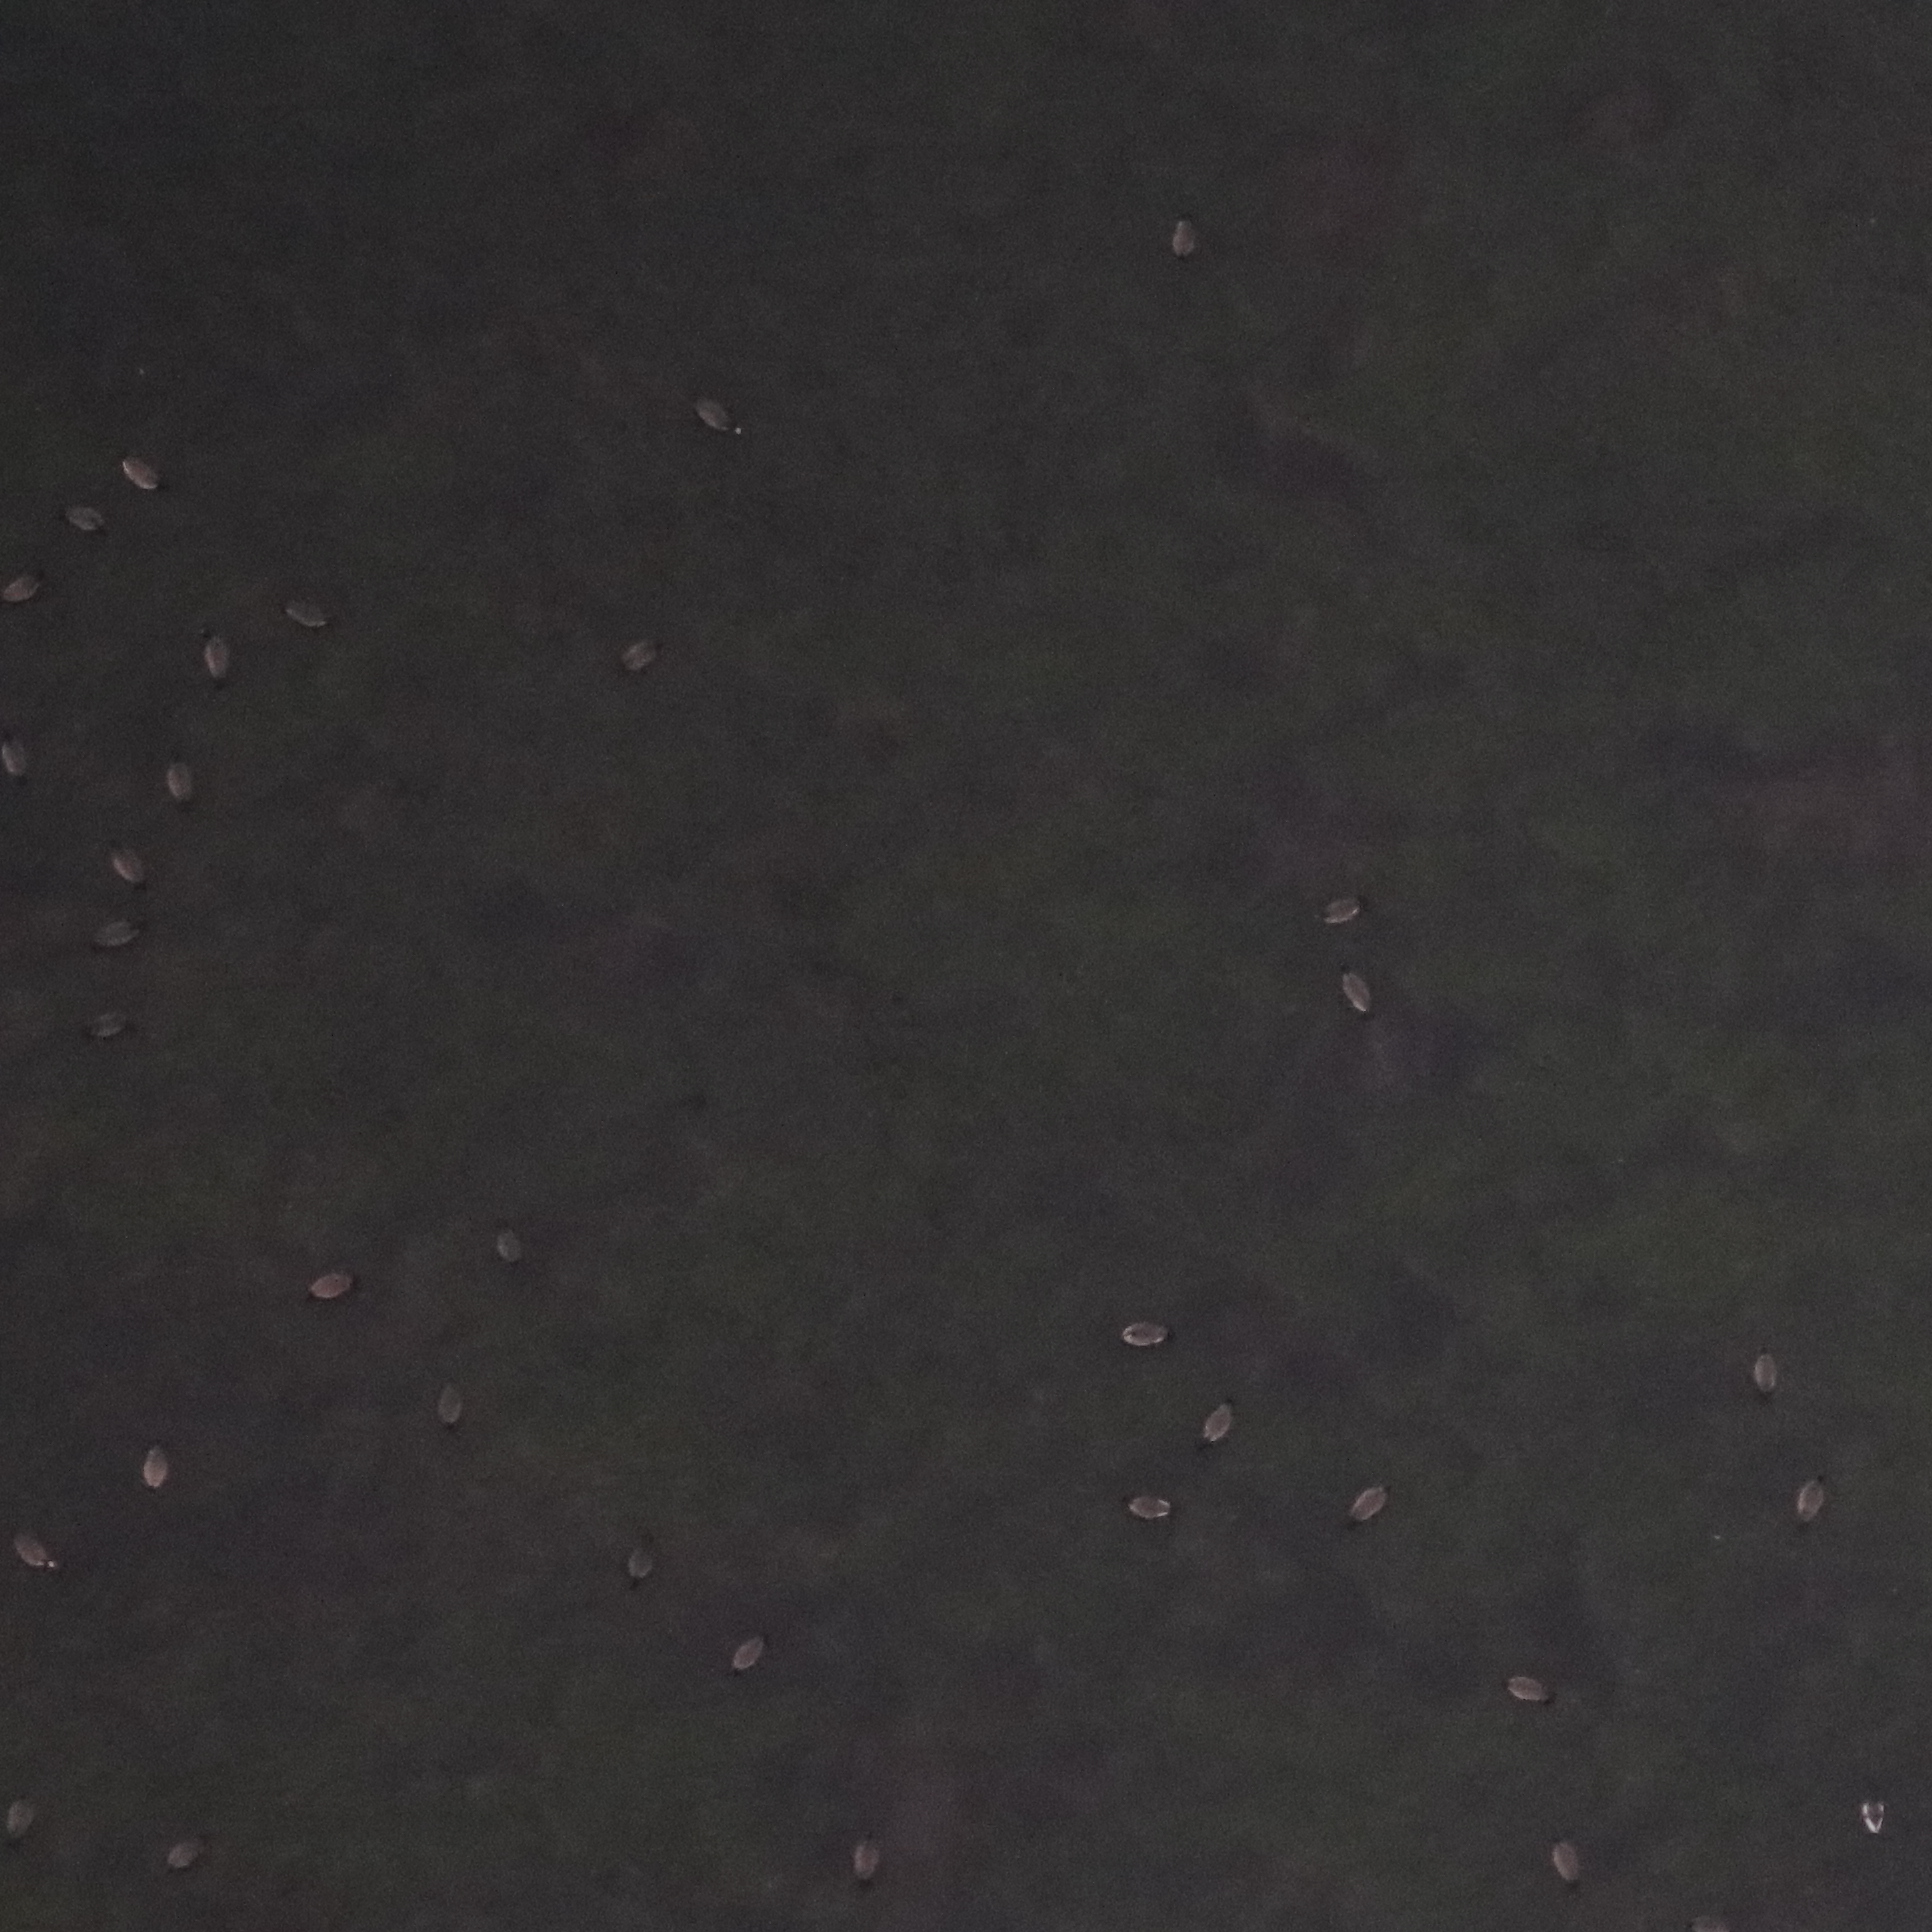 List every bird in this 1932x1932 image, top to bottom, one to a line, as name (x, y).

Canada goose (1186, 239)
Canada goose (716, 416)
Canada goose (141, 472)
Canada goose (84, 514)
Canada goose (23, 590)
Canada goose (307, 616)
Canada goose (640, 657)
Canada goose (216, 660)
Canada goose (11, 757)
Canada goose (182, 781)
Canada goose (127, 868)
Canada goose (1342, 913)
Canada goose (112, 936)
Canada goose (1359, 991)
Canada goose (108, 1025)
Canada goose (507, 1248)
Canada goose (331, 1285)
Canada goose (1146, 1334)
Canada goose (1767, 1375)
Canada goose (450, 1408)
Canada goose (1219, 1426)
Canada goose (156, 1469)
Canada goose (1812, 1499)
Canada goose (1370, 1506)
Canada goose (1149, 1508)
Canada goose (37, 1553)
Canada goose (641, 1564)
Canada goose (748, 1654)
Canada goose (1528, 1690)
brant (1873, 1815)
Canada goose (20, 1820)
Canada goose (186, 1855)
Canada goose (868, 1862)
Canada goose (1568, 1862)
Canada goose (1710, 1930)